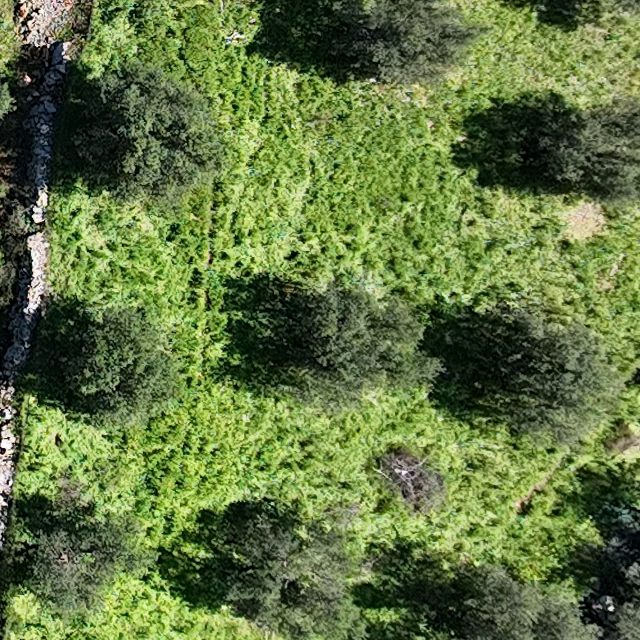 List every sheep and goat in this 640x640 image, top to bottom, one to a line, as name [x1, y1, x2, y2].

sheep [14, 0, 31, 25]
sheep [20, 7, 43, 34]